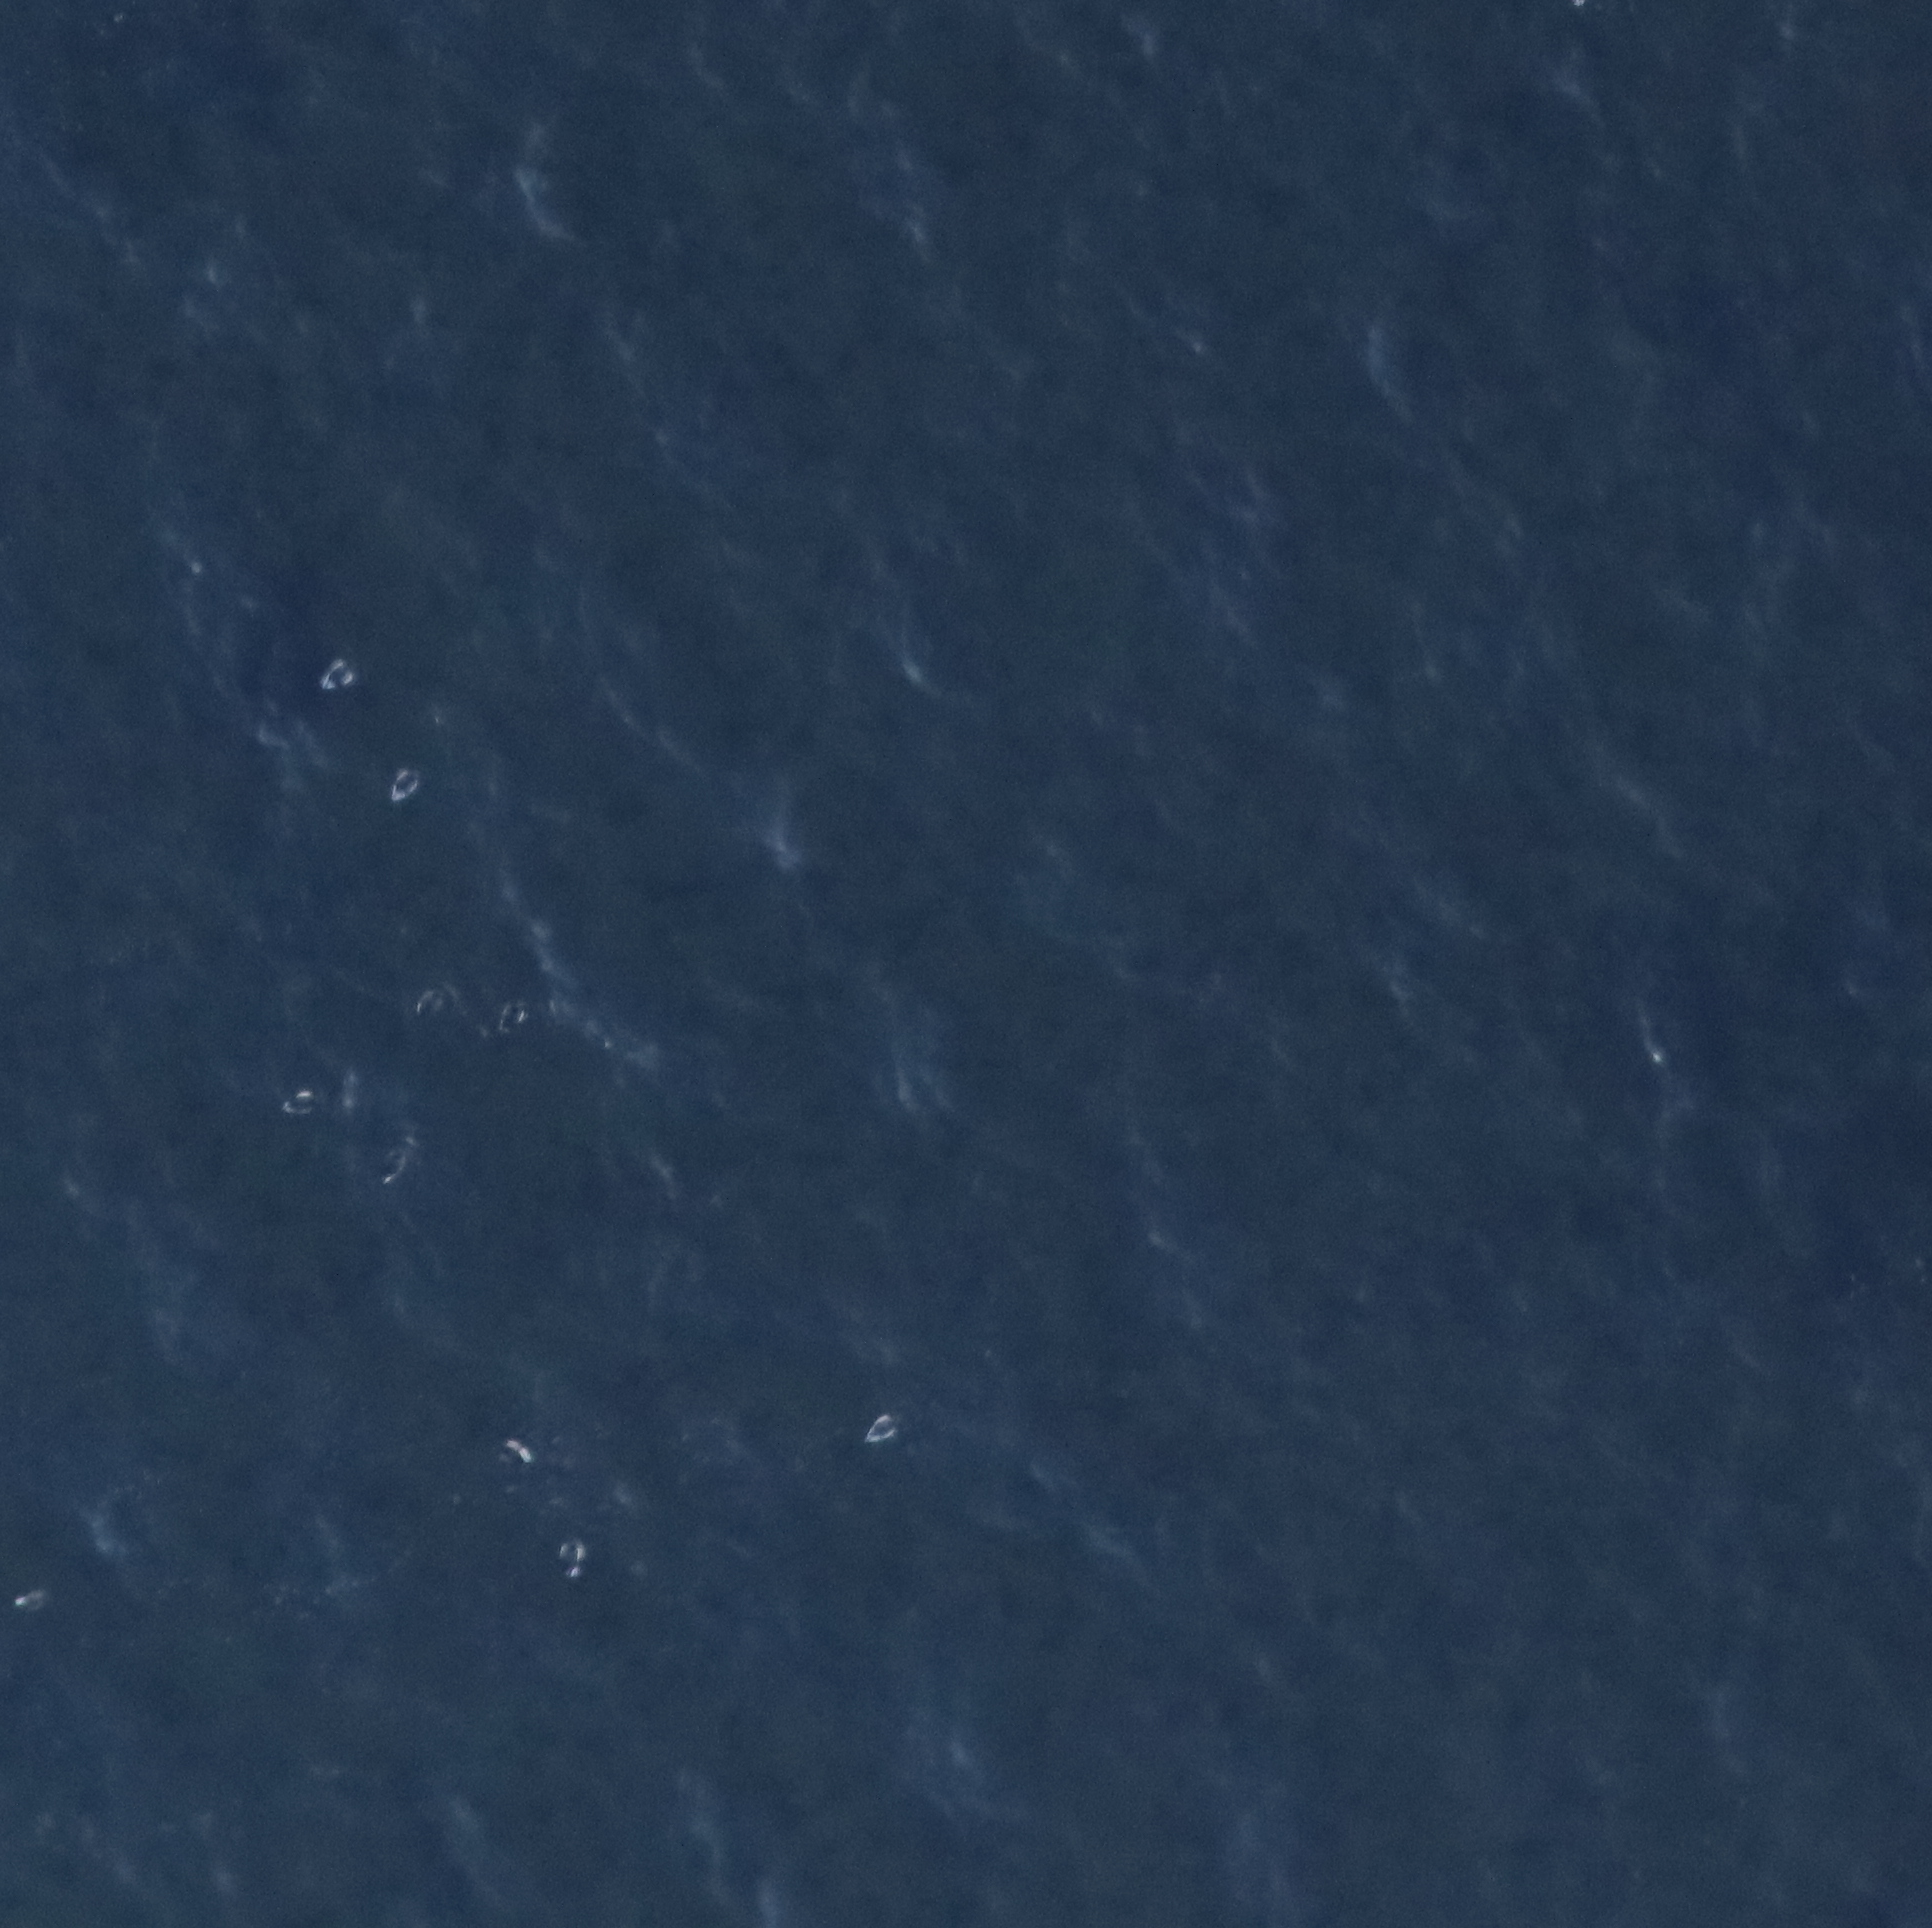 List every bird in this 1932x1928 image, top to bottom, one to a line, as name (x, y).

brant (340, 676)
brant (405, 783)
brant (432, 1003)
brant (514, 1018)
brant (299, 1102)
brant (392, 1165)
brant (883, 1430)
brant (516, 1456)
brant (568, 1558)
brant (30, 1600)